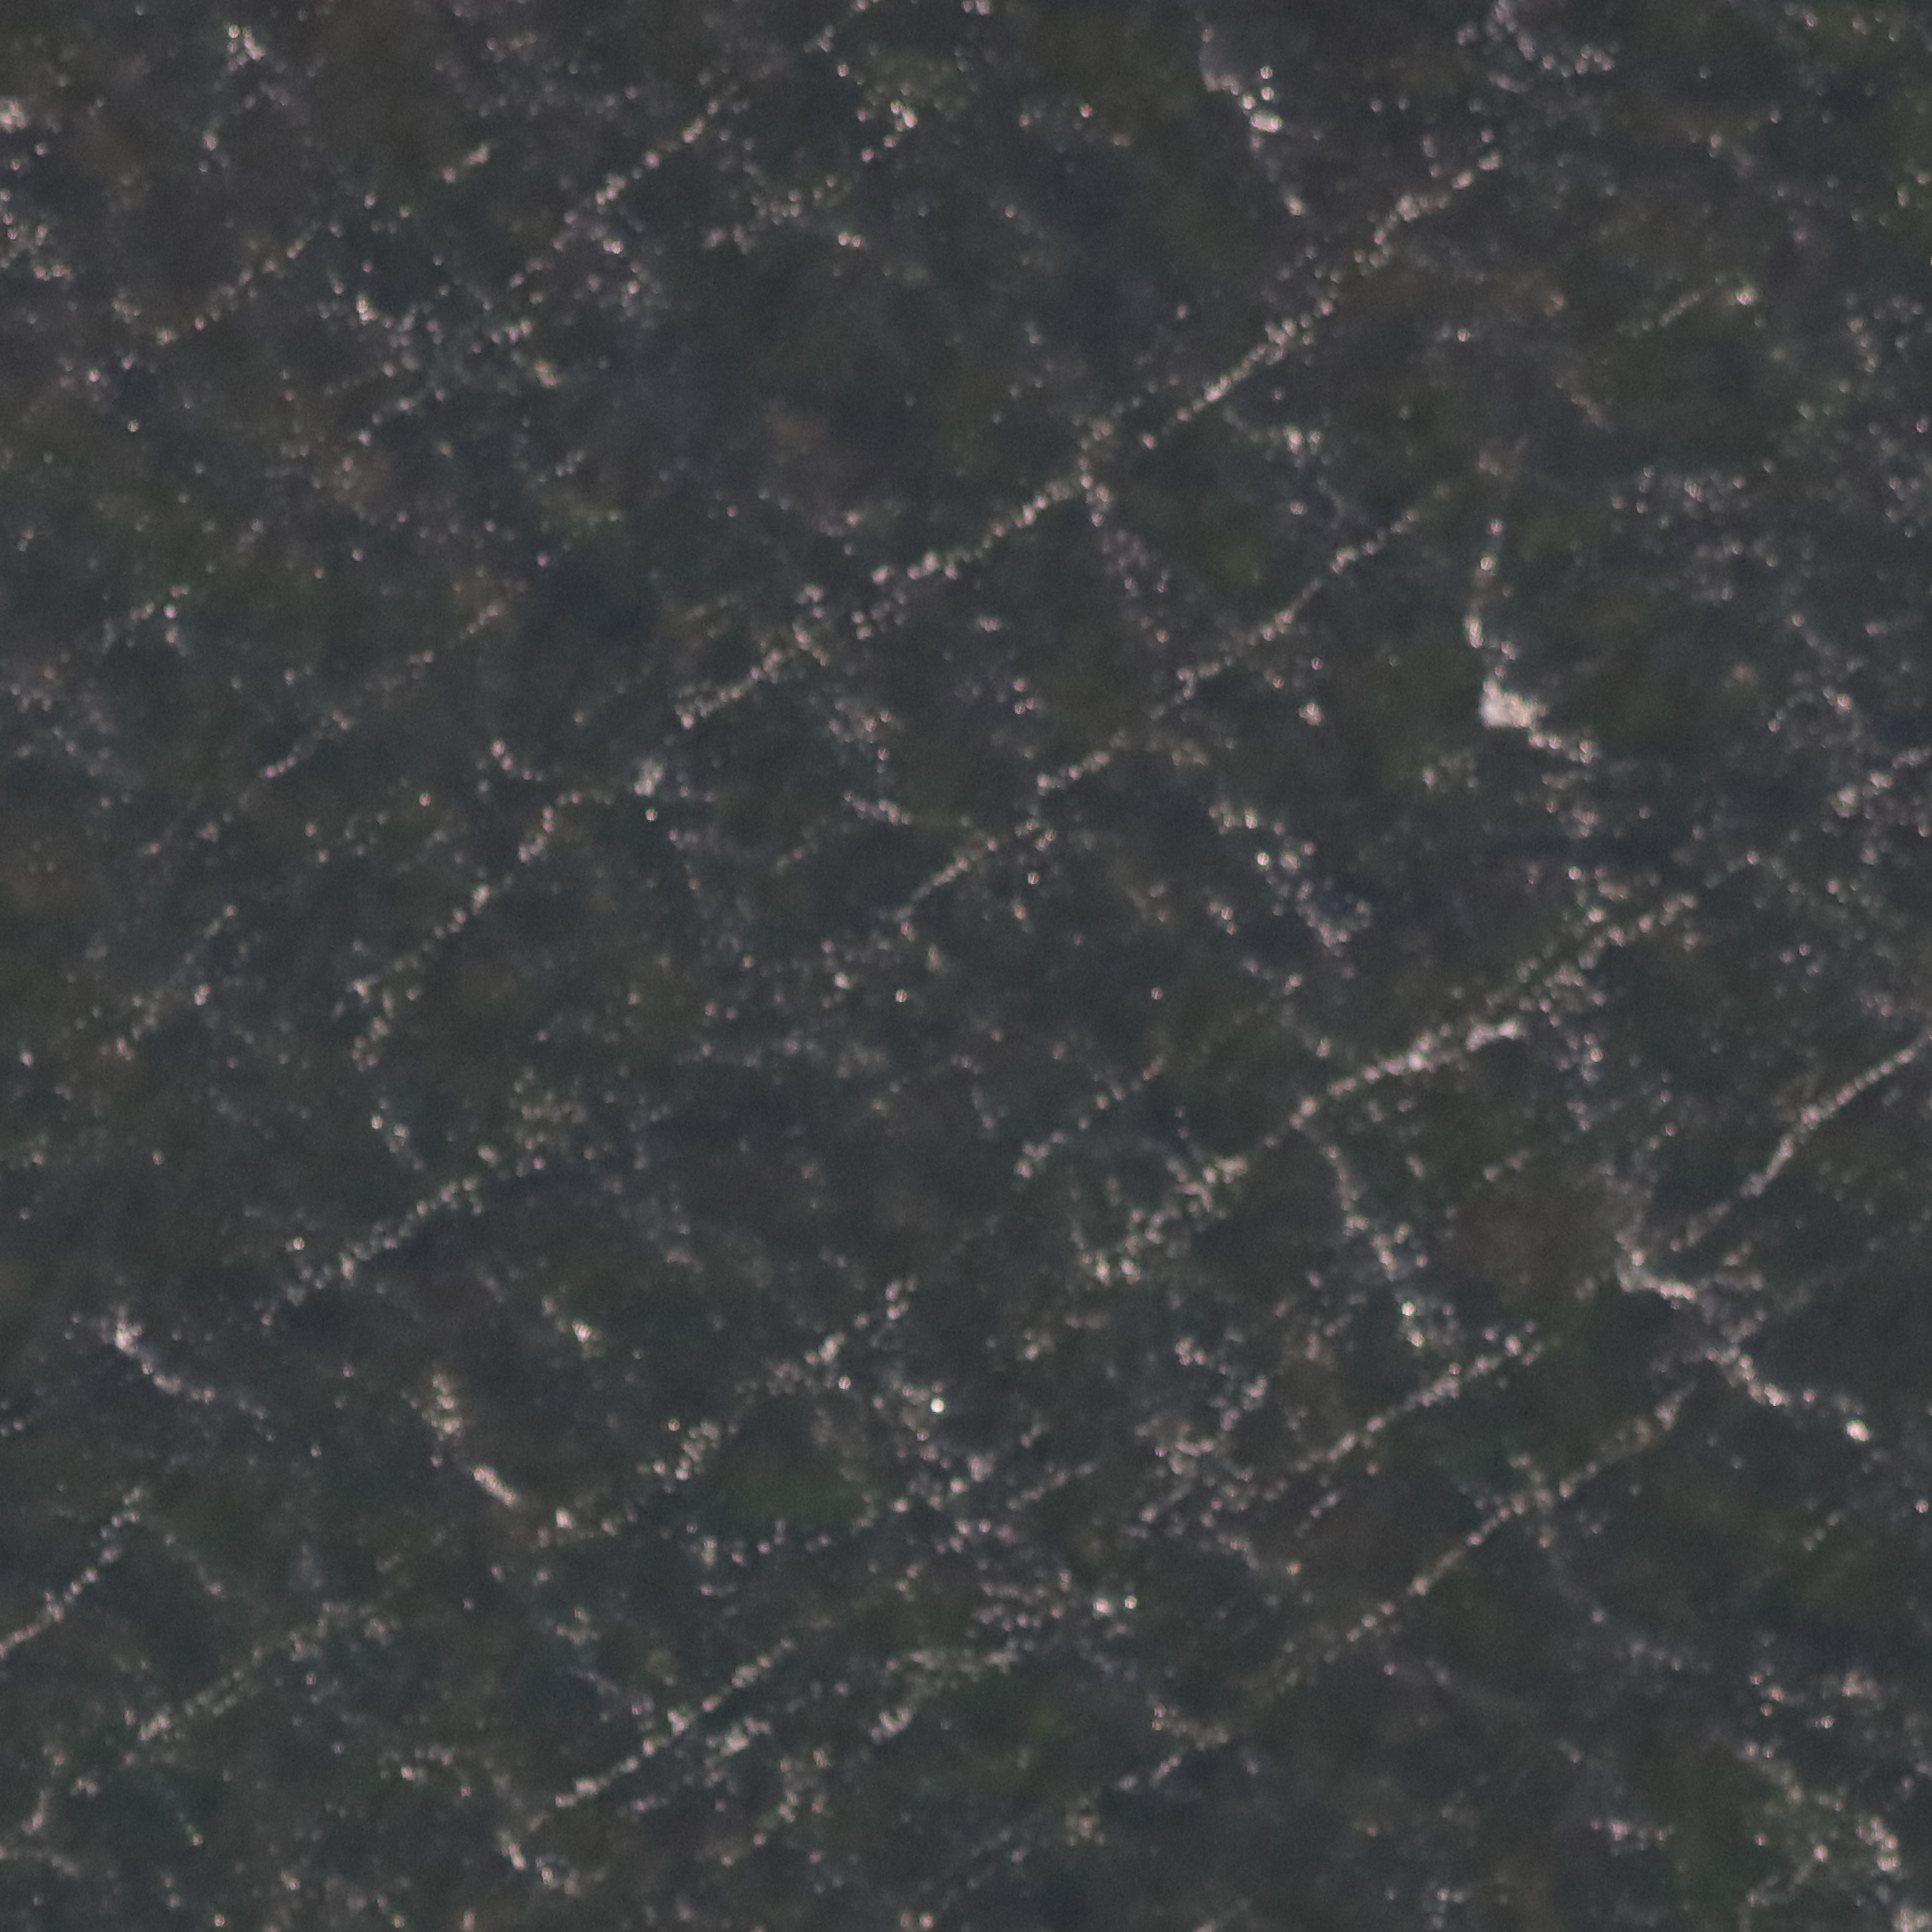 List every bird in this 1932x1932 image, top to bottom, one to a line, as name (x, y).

None